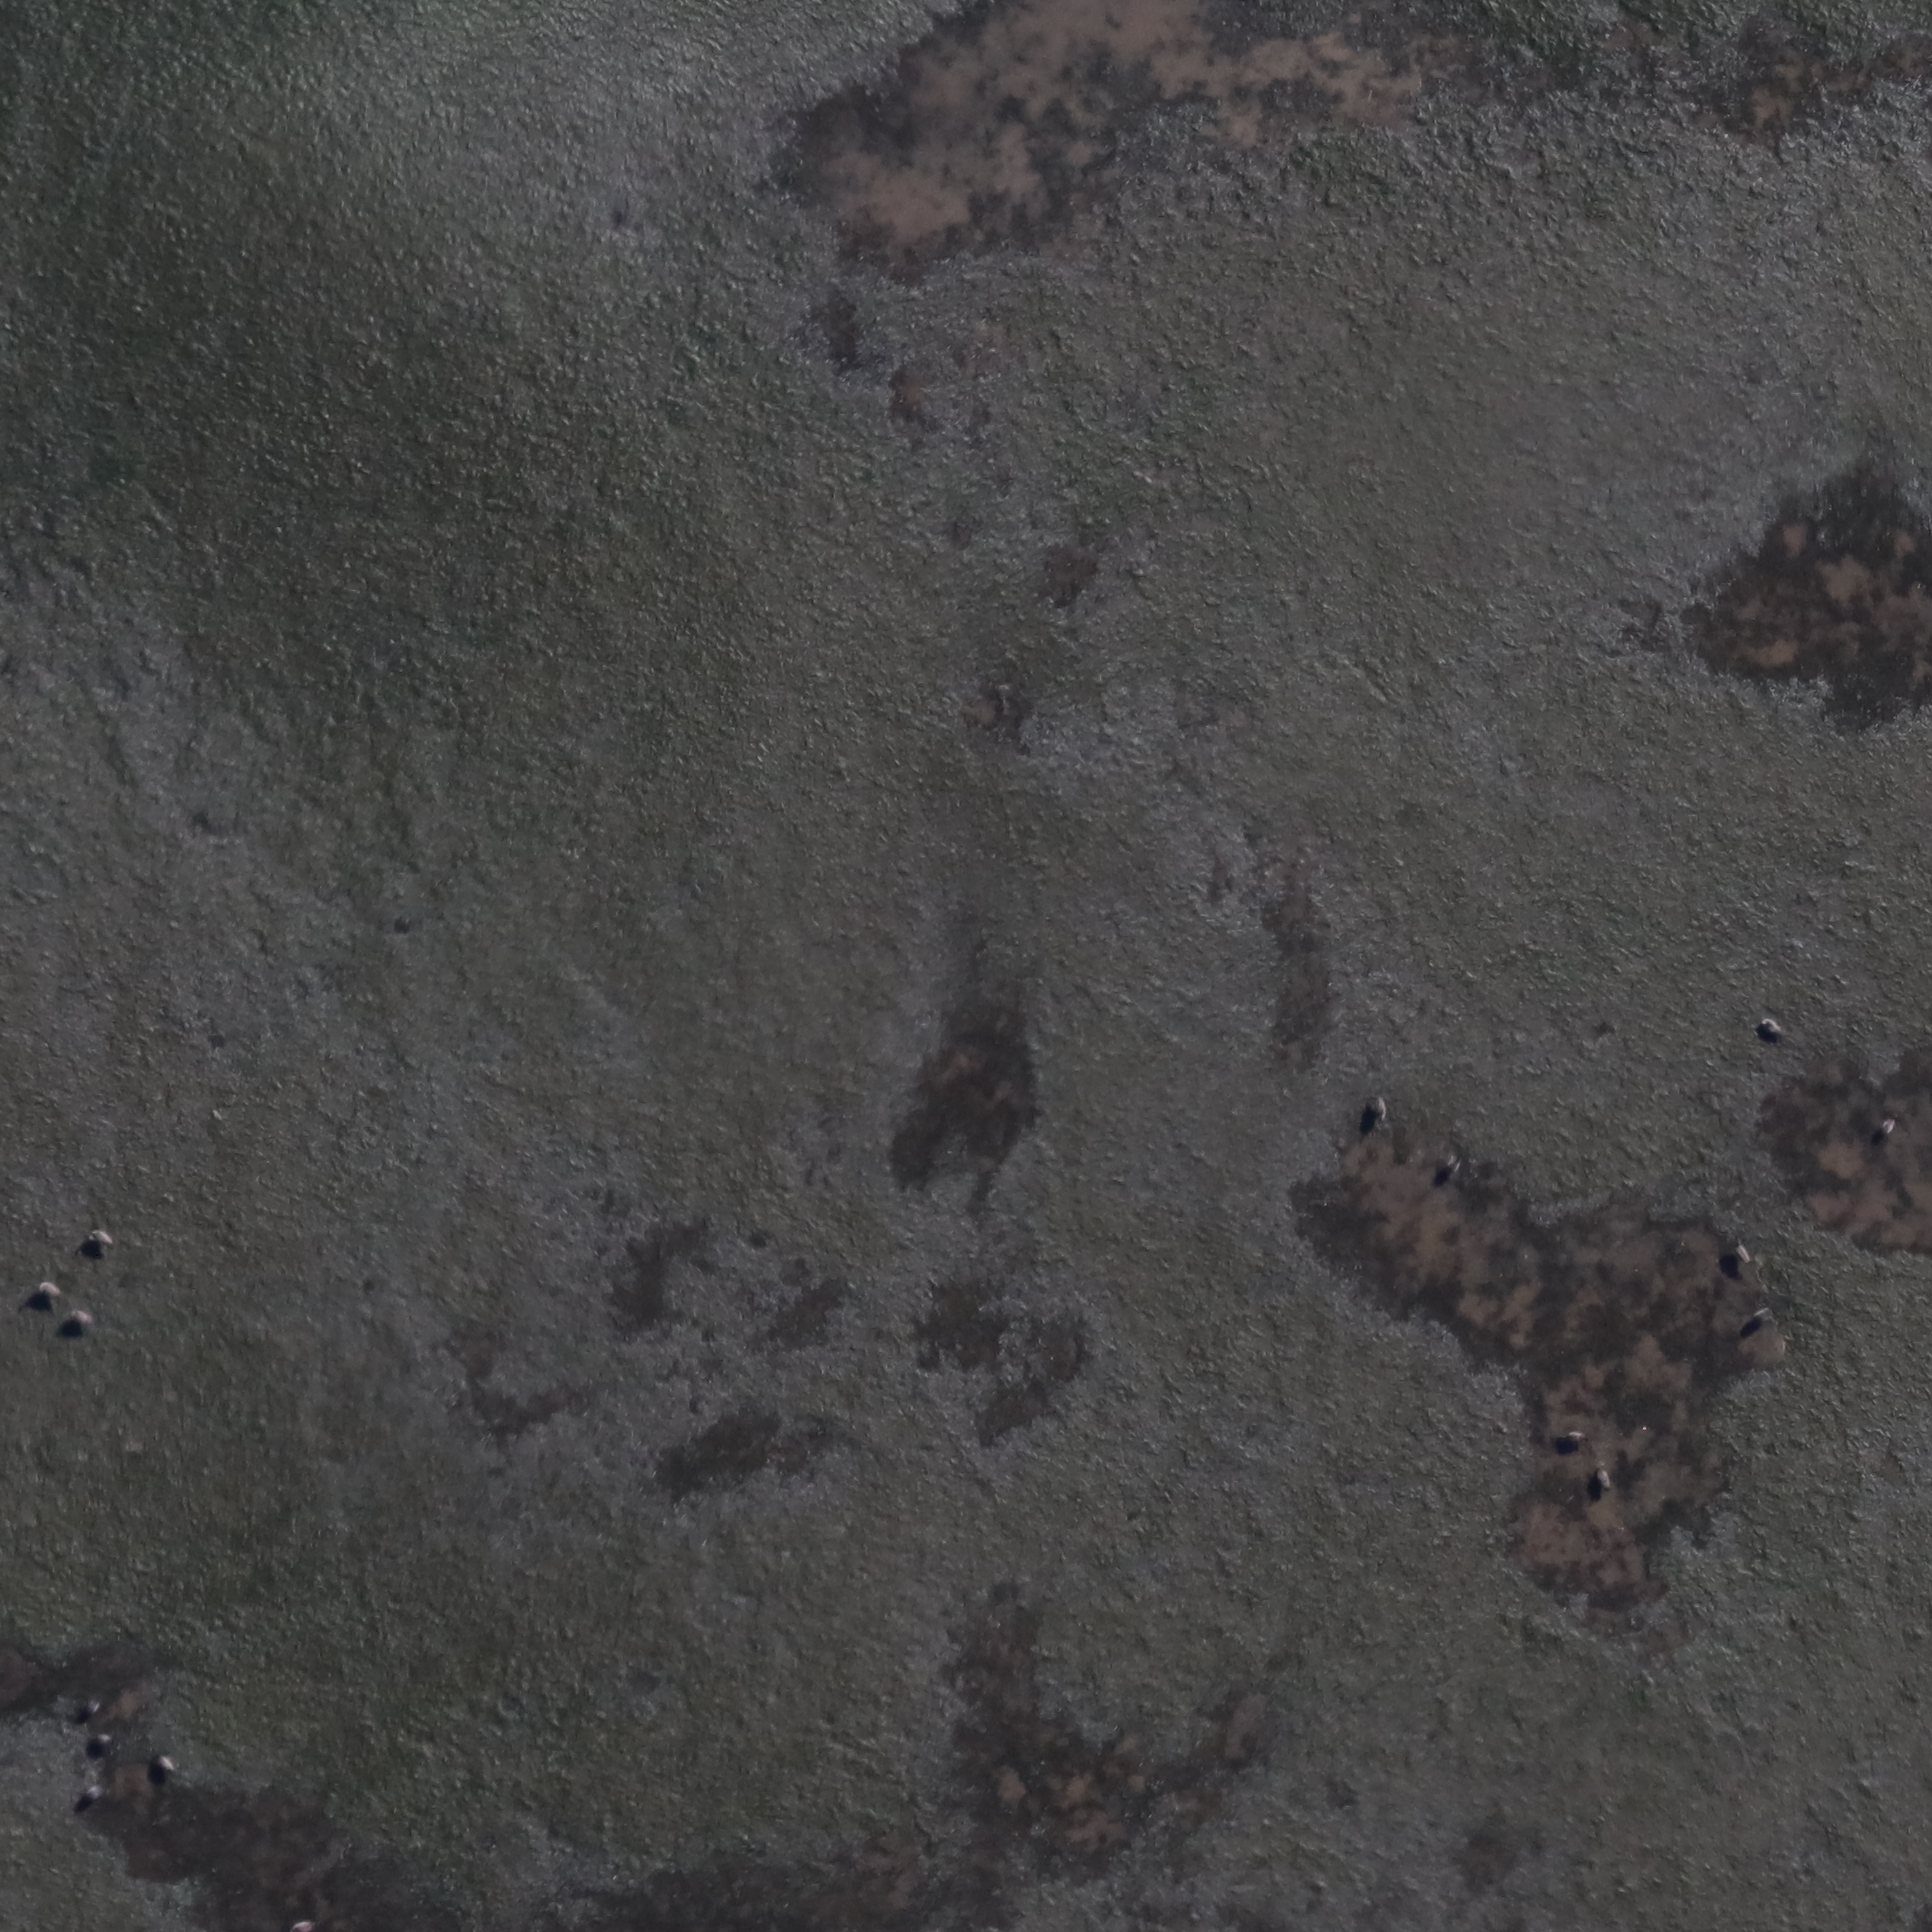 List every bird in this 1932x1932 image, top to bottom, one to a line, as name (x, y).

Canada goose (1776, 1022)
Canada goose (1385, 1109)
Canada goose (1895, 1126)
Canada goose (1457, 1166)
Canada goose (100, 1237)
Canada goose (1738, 1249)
Canada goose (51, 1287)
Canada goose (1762, 1313)
Canada goose (83, 1319)
Canada goose (1575, 1430)
Canada goose (1602, 1483)
Canada goose (98, 1709)
Canada goose (107, 1740)
Canada goose (175, 1760)
Canada goose (90, 1808)
Canada goose (304, 1927)